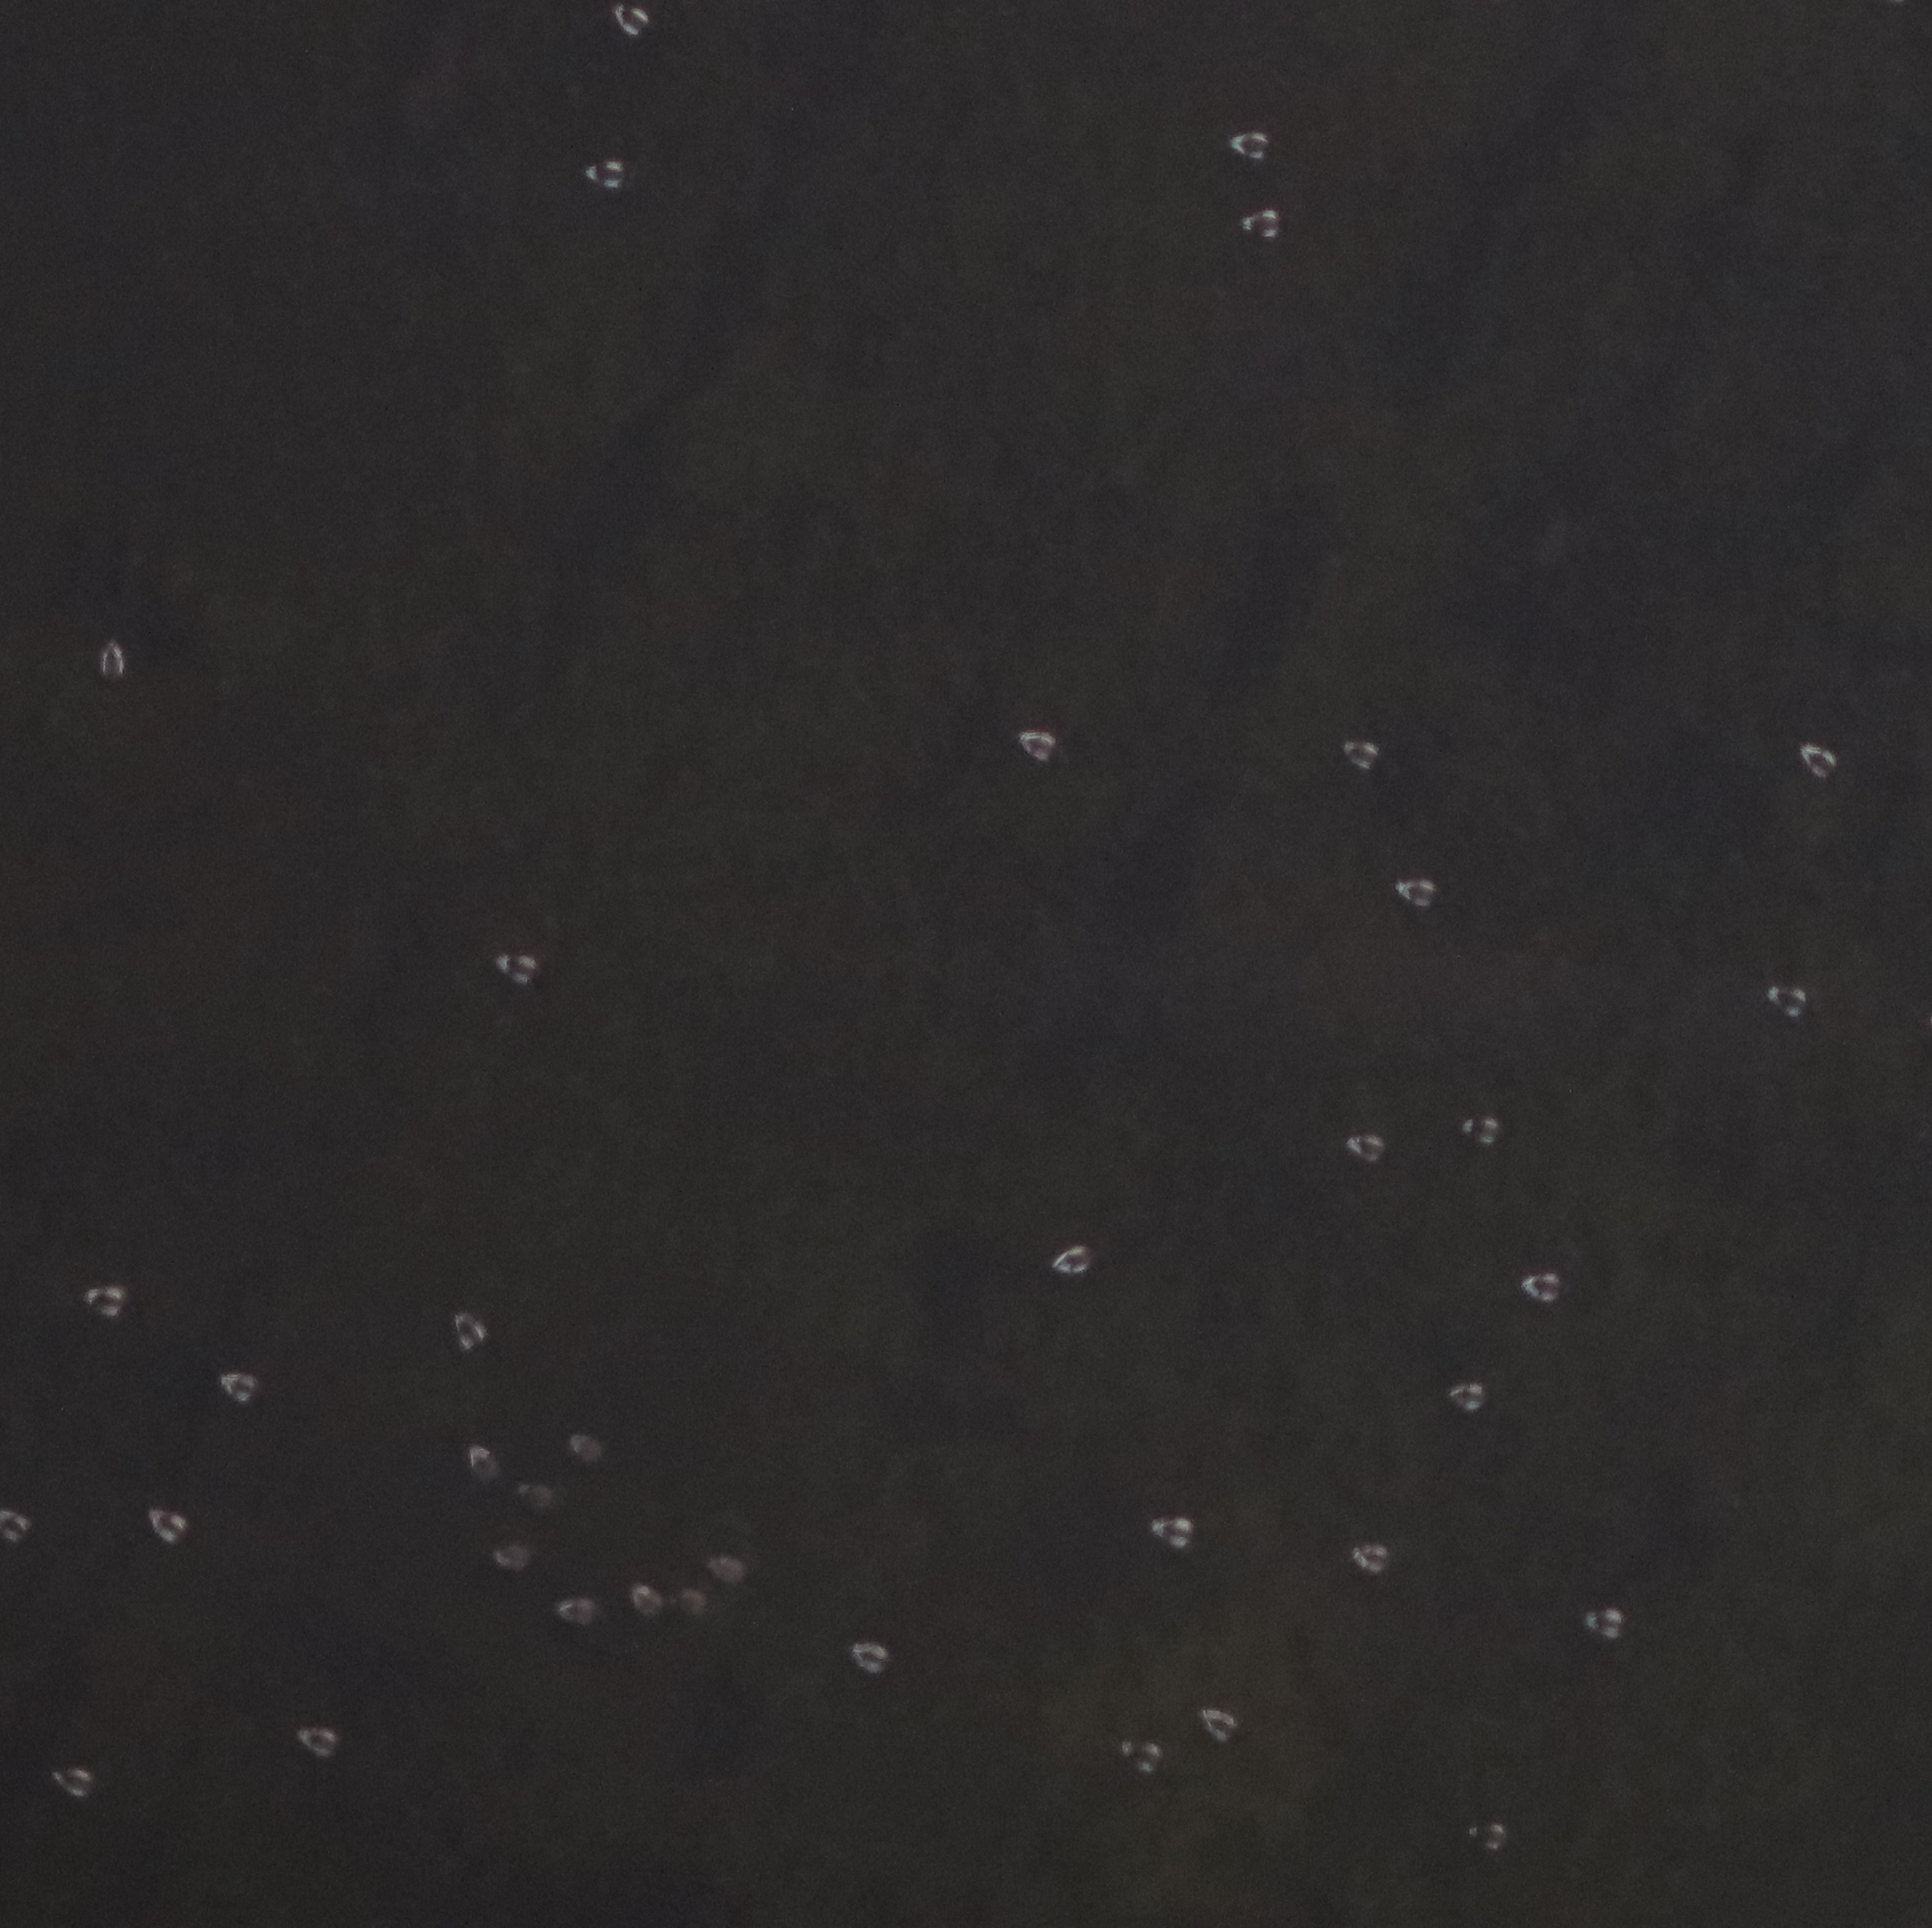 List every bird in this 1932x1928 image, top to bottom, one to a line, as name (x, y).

brant (633, 20)
brant (1253, 146)
brant (610, 175)
brant (1264, 223)
brant (112, 662)
brant (1040, 746)
brant (1364, 755)
brant (1821, 762)
brant (1421, 893)
brant (520, 968)
brant (1791, 999)
brant (1484, 1131)
brant (1368, 1147)
brant (1076, 1263)
brant (1545, 1286)
brant (108, 1300)
brant (471, 1331)
brant (241, 1384)
brant (1469, 1395)
brant (585, 1450)
brant (481, 1467)
brant (539, 1498)
brant (8, 1520)
brant (168, 1526)
brant (1178, 1532)
brant (511, 1552)
brant (1373, 1555)
brant (735, 1566)
brant (651, 1604)
brant (701, 1607)
brant (577, 1616)
brant (1603, 1620)
brant (871, 1653)
brant (1225, 1718)
brant (321, 1740)
brant (1140, 1754)
brant (75, 1780)
brant (1489, 1835)